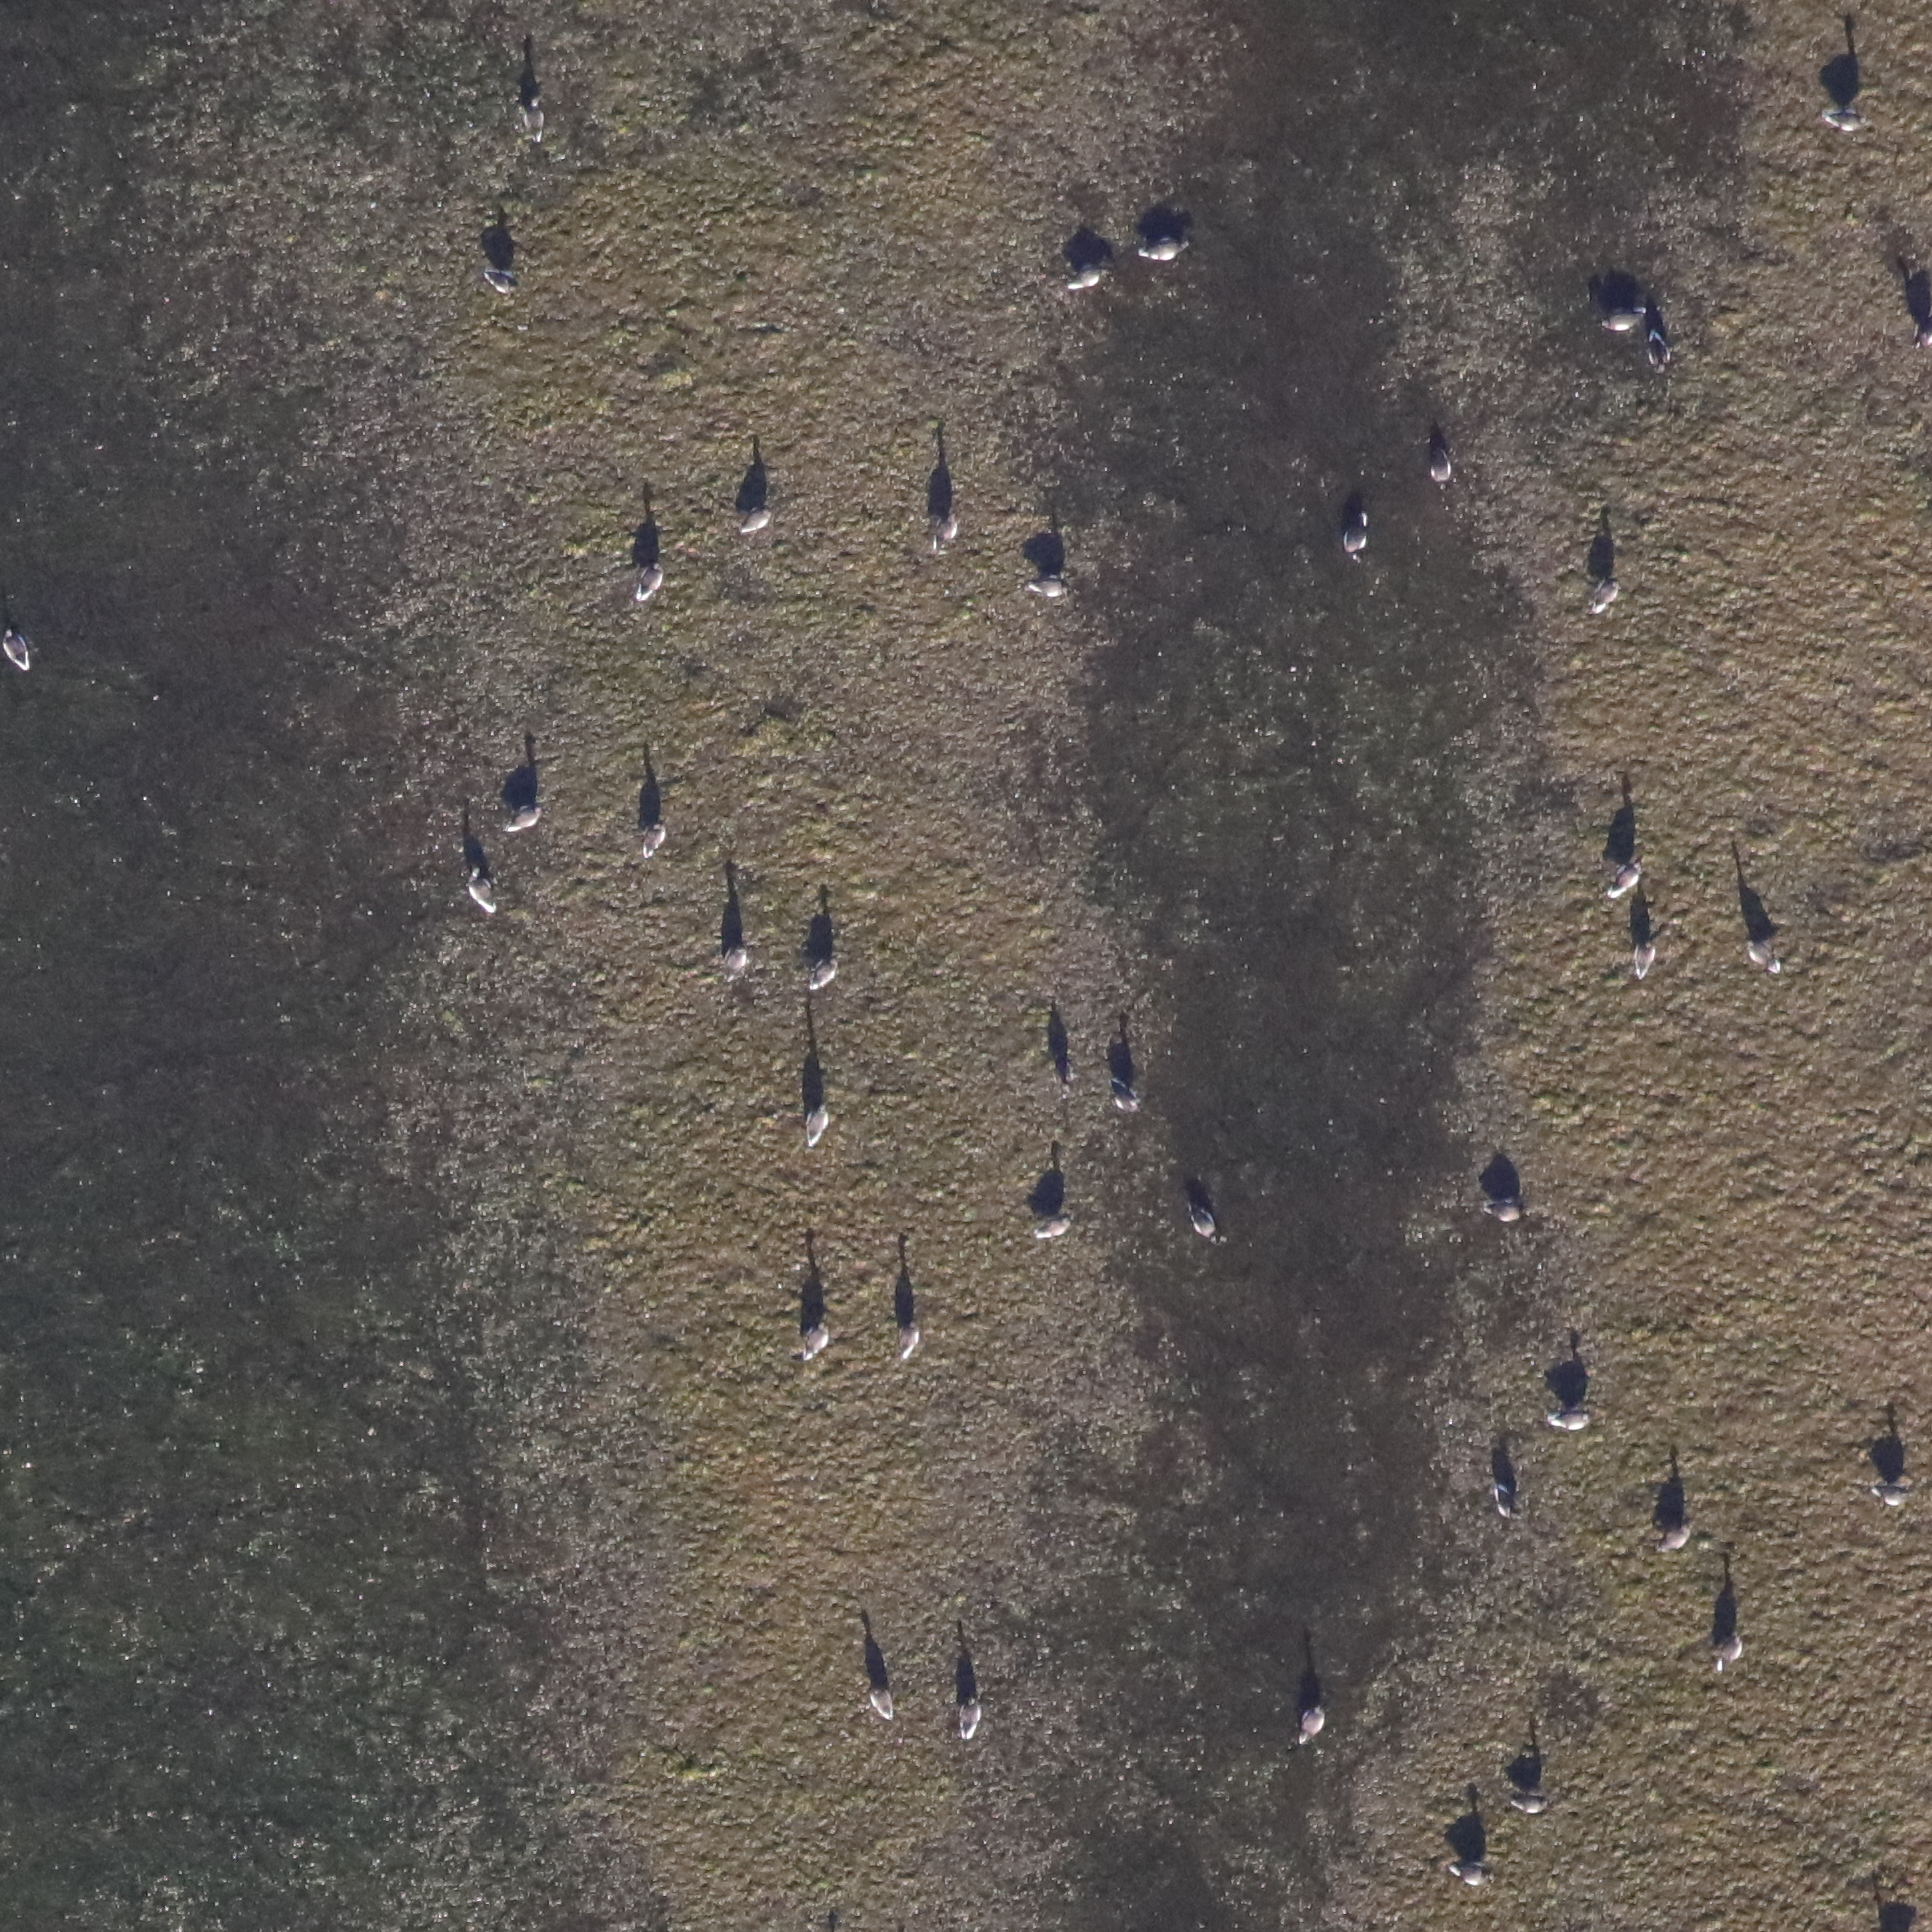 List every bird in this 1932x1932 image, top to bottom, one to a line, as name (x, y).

brant (536, 113)
brant (1850, 121)
brant (1164, 250)
brant (1085, 278)
brant (499, 281)
brant (1620, 325)
brant (1931, 337)
brant (1657, 342)
brant (1441, 471)
brant (755, 519)
brant (943, 532)
brant (1361, 541)
brant (1060, 582)
brant (648, 590)
brant (1600, 596)
brant (15, 650)
brant (522, 817)
brant (650, 845)
brant (1629, 878)
brant (482, 893)
brant (1757, 951)
brant (725, 954)
brant (1641, 958)
brant (829, 976)
brant (1066, 1077)
brant (1126, 1098)
brant (818, 1132)
brant (1507, 1208)
brant (1203, 1222)
brant (1055, 1225)
brant (909, 1330)
brant (814, 1342)
brant (1570, 1419)
brant (1891, 1493)
brant (1504, 1502)
brant (1680, 1537)
brant (1732, 1650)
brant (880, 1701)
brant (969, 1718)
brant (1311, 1724)
brant (1531, 1806)
brant (1473, 1875)